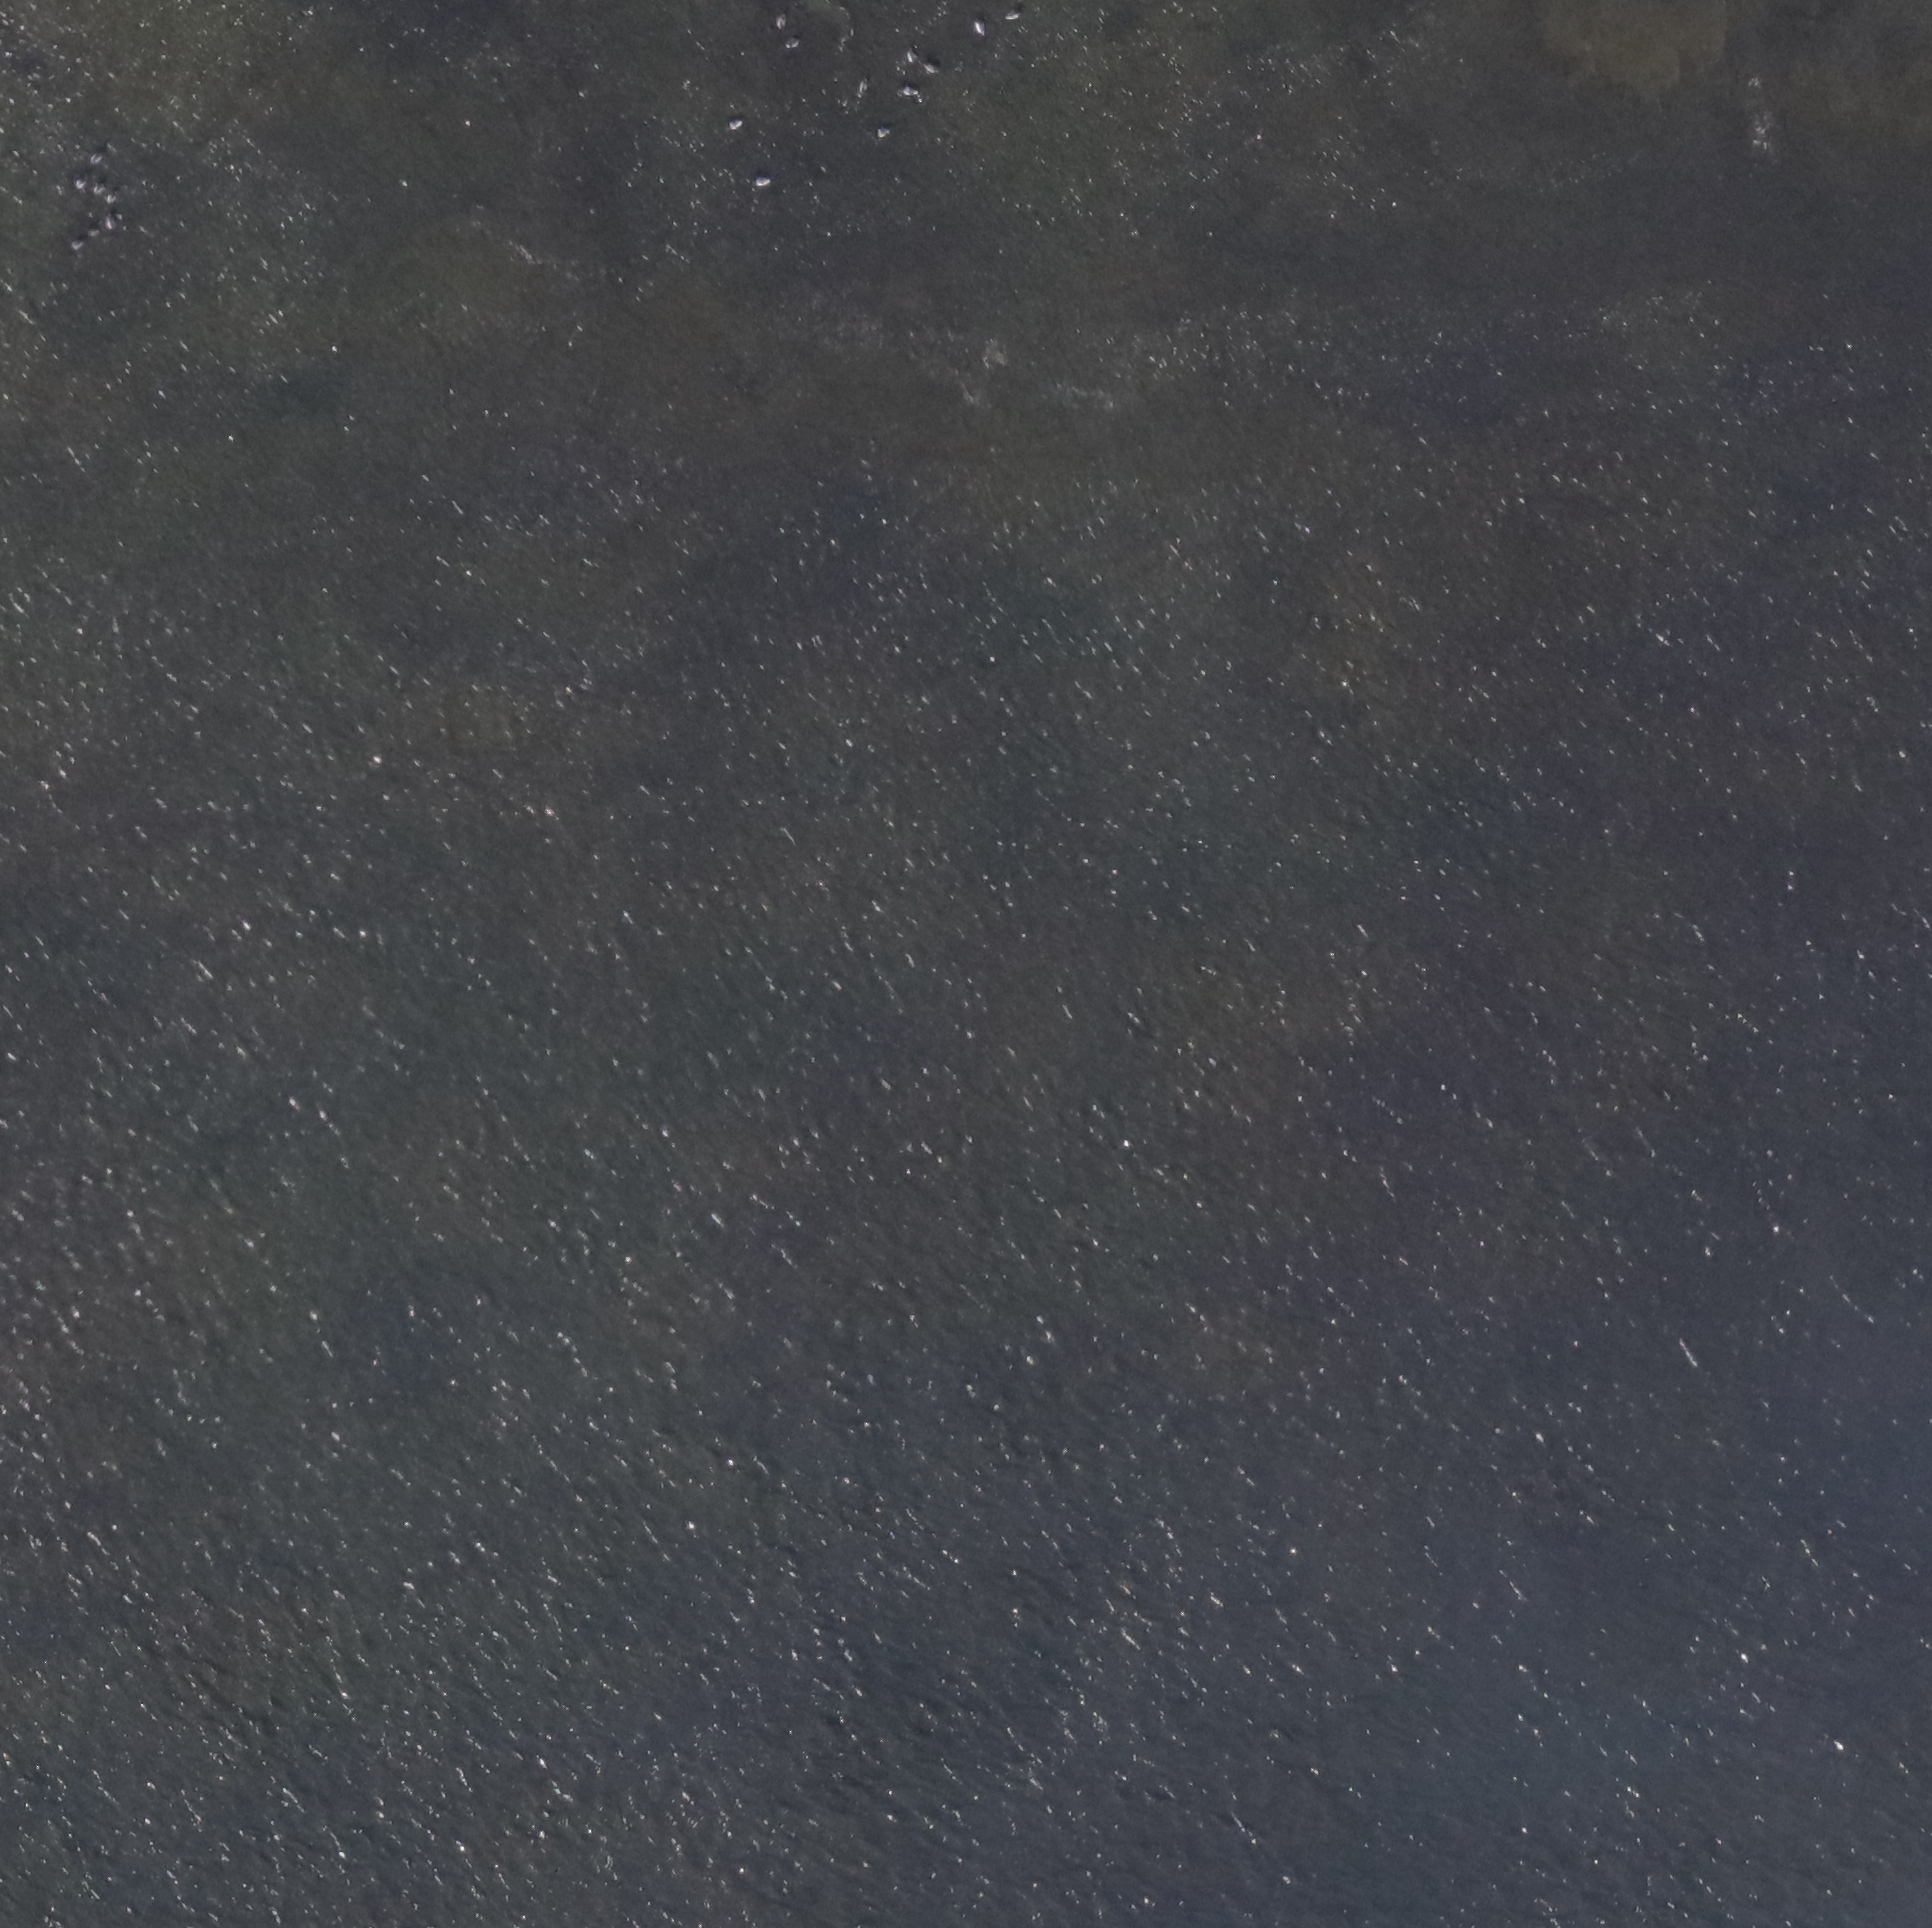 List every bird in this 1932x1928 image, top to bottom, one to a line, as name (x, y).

brant (1015, 15)
brant (783, 18)
brant (983, 25)
brant (796, 46)
brant (911, 52)
brant (933, 66)
brant (864, 84)
brant (917, 90)
brant (737, 122)
brant (880, 139)
brant (100, 155)
brant (764, 178)
brant (80, 180)
brant (98, 189)
brant (113, 201)
brant (111, 222)
brant (92, 229)
brant (79, 245)